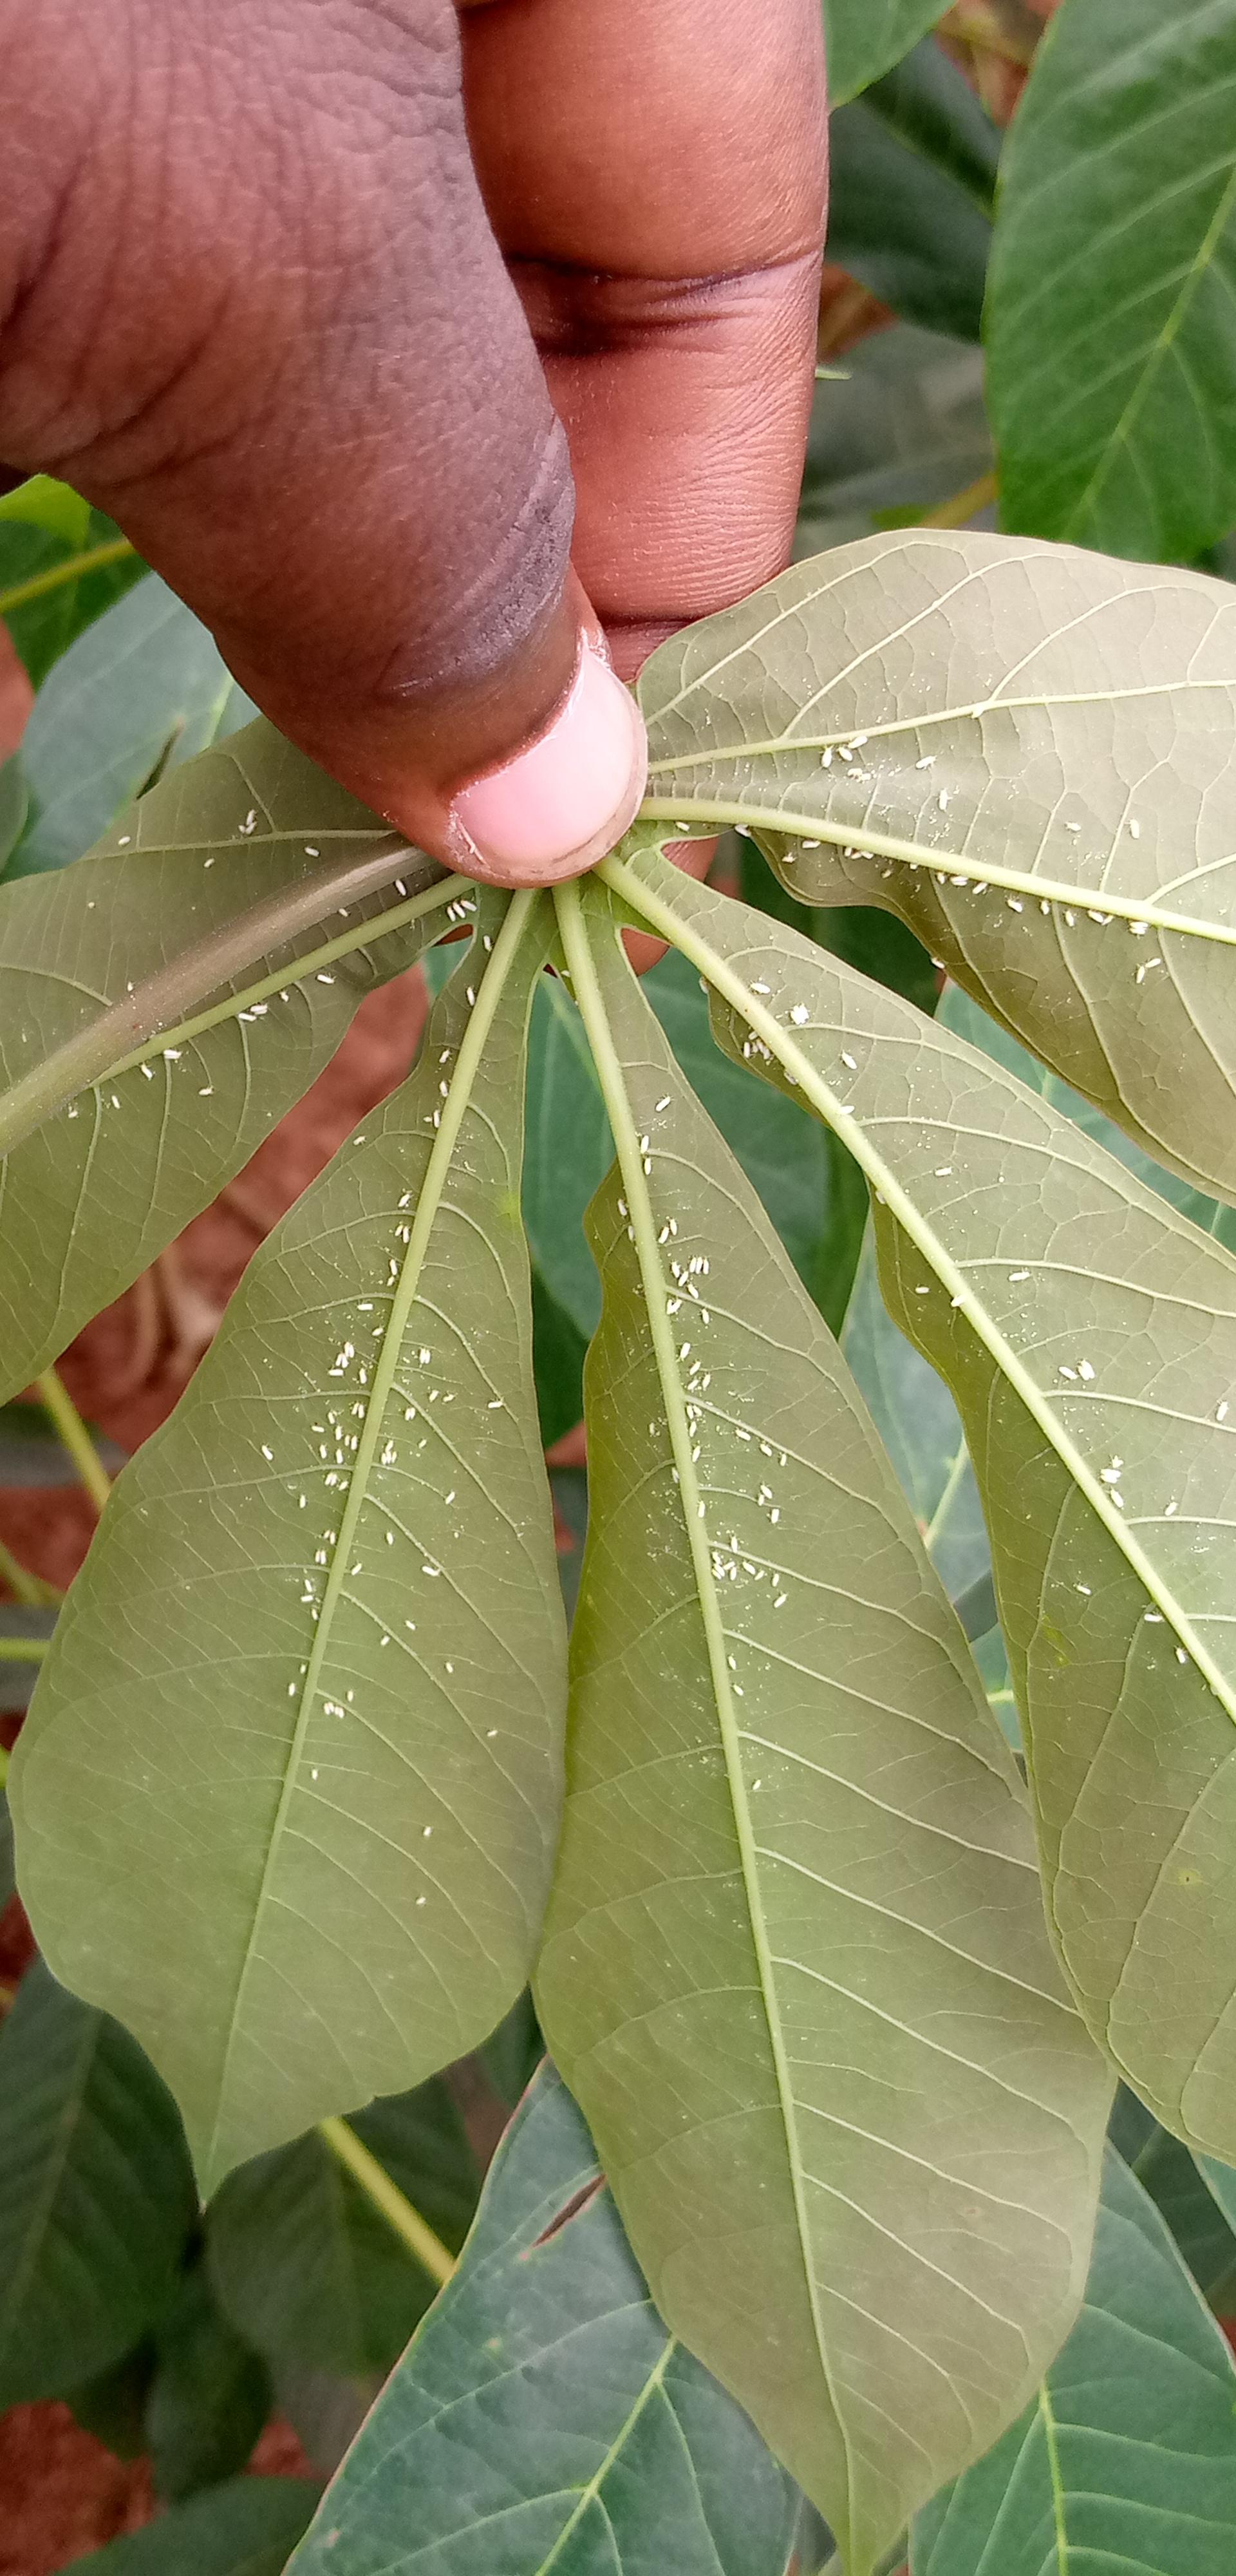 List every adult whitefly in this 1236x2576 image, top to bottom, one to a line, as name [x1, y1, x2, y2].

whitefly [969, 700, 989, 721]
whitefly [847, 734, 869, 752]
whitefly [818, 744, 831, 771]
whitefly [835, 745, 856, 763]
whitefly [913, 752, 941, 771]
whitefly [843, 766, 864, 778]
whitefly [935, 786, 951, 812]
whitefly [245, 807, 255, 825]
whitefly [1128, 817, 1144, 842]
whitefly [672, 819, 692, 834]
whitefly [1063, 819, 1083, 835]
whitefly [245, 821, 259, 838]
whitefly [238, 824, 245, 836]
whitefly [733, 824, 754, 840]
whitefly [115, 834, 133, 848]
whitefly [800, 837, 823, 851]
whitefly [302, 845, 322, 860]
whitefly [843, 847, 853, 858]
whitefly [861, 850, 875, 861]
whitefly [850, 851, 861, 861]
whitefly [779, 853, 796, 866]
whitefly [201, 856, 216, 870]
whitefly [908, 862, 920, 872]
whitefly [879, 868, 892, 880]
whitefly [935, 869, 946, 886]
whitefly [948, 873, 970, 882]
whitefly [393, 878, 407, 898]
whitefly [971, 878, 989, 897]
whitefly [951, 879, 968, 888]
whitefly [1006, 896, 1024, 916]
whitefly [460, 897, 480, 916]
whitefly [1038, 898, 1051, 918]
whitefly [453, 900, 468, 921]
whitefly [445, 905, 456, 924]
whitefly [1063, 907, 1076, 929]
whitefly [1087, 907, 1103, 925]
whitefly [337, 907, 351, 919]
whitefly [1127, 920, 1150, 930]
whitefly [1127, 927, 1146, 938]
whitefly [481, 933, 496, 953]
whitefly [928, 954, 950, 972]
whitefly [1144, 956, 1163, 969]
whitefly [1134, 963, 1146, 988]
whitefly [315, 971, 341, 987]
whitefly [697, 974, 712, 997]
whitefly [745, 979, 773, 994]
whitefly [464, 984, 480, 1008]
whitefly [276, 989, 291, 1005]
whitefly [798, 1003, 811, 1021]
whitefly [247, 1003, 269, 1012]
whitefly [792, 1005, 806, 1025]
whitefly [789, 1009, 800, 1027]
whitefly [234, 1011, 257, 1023]
whitefly [748, 1029, 758, 1040]
whitefly [756, 1037, 765, 1054]
whitefly [741, 1040, 751, 1062]
whitefly [762, 1043, 773, 1063]
whitefly [436, 1045, 454, 1066]
whitefly [162, 1048, 184, 1061]
whitefly [838, 1049, 861, 1074]
whitefly [162, 1053, 182, 1065]
whitefly [136, 1061, 157, 1083]
whitefly [436, 1078, 451, 1099]
whitefly [192, 1083, 220, 1103]
whitefly [109, 1092, 123, 1112]
whitefly [651, 1094, 673, 1113]
whitefly [833, 1102, 857, 1117]
whitefly [431, 1108, 444, 1131]
whitefly [65, 1109, 83, 1123]
whitefly [422, 1114, 435, 1125]
whitefly [349, 1132, 370, 1146]
whitefly [638, 1133, 651, 1154]
whitefly [642, 1155, 656, 1178]
whitefly [932, 1164, 957, 1179]
whitefly [395, 1193, 411, 1208]
whitefly [615, 1197, 631, 1218]
whitefly [667, 1215, 680, 1238]
whitefly [391, 1222, 402, 1240]
whitefly [626, 1223, 637, 1243]
whitefly [400, 1224, 413, 1244]
whitefly [655, 1224, 670, 1245]
whitefly [686, 1255, 698, 1274]
whitefly [695, 1255, 703, 1275]
whitefly [388, 1256, 402, 1277]
whitefly [702, 1256, 711, 1276]
whitefly [669, 1259, 680, 1280]
whitefly [1004, 1268, 1033, 1283]
whitefly [676, 1269, 690, 1289]
whitefly [384, 1274, 399, 1287]
whitefly [686, 1282, 703, 1301]
whitefly [911, 1283, 933, 1298]
whitefly [947, 1292, 966, 1309]
whitefly [665, 1296, 671, 1318]
whitefly [671, 1298, 683, 1315]
whitefly [353, 1301, 375, 1313]
whitefly [698, 1307, 713, 1329]
whitefly [370, 1325, 388, 1338]
whitefly [677, 1338, 693, 1363]
whitefly [343, 1340, 350, 1358]
whitefly [349, 1341, 355, 1359]
whitefly [417, 1345, 426, 1366]
whitefly [424, 1348, 431, 1365]
whitefly [341, 1352, 351, 1370]
whitefly [1080, 1358, 1097, 1381]
whitefly [686, 1359, 703, 1376]
whitefly [1055, 1363, 1078, 1381]
whitefly [1078, 1363, 1089, 1382]
whitefly [356, 1365, 370, 1386]
whitefly [324, 1367, 347, 1379]
whitefly [700, 1371, 715, 1389]
whitefly [686, 1377, 700, 1394]
whitefly [426, 1386, 439, 1406]
whitefly [441, 1391, 454, 1404]
whitefly [1212, 1395, 1231, 1425]
whitefly [485, 1397, 505, 1412]
whitefly [349, 1401, 359, 1418]
whitefly [358, 1403, 368, 1421]
whitefly [686, 1403, 694, 1421]
whitefly [691, 1403, 704, 1417]
whitefly [410, 1405, 417, 1423]
whitefly [402, 1406, 411, 1422]
whitefly [324, 1409, 338, 1425]
whitefly [688, 1419, 699, 1439]
whitefly [309, 1424, 327, 1435]
whitefly [332, 1424, 343, 1444]
whitefly [733, 1426, 752, 1443]
whitefly [343, 1432, 350, 1447]
whitefly [350, 1434, 360, 1452]
whitefly [415, 1437, 431, 1453]
whitefly [381, 1438, 395, 1451]
whitefly [757, 1441, 774, 1458]
whitefly [317, 1441, 328, 1463]
whitefly [259, 1442, 276, 1464]
whitefly [689, 1443, 704, 1464]
whitefly [334, 1447, 347, 1467]
whitefly [391, 1448, 399, 1466]
whitefly [385, 1450, 393, 1466]
whitefly [778, 1451, 789, 1469]
whitefly [379, 1452, 386, 1470]
whitefly [1098, 1465, 1124, 1479]
whitefly [323, 1470, 332, 1488]
whitefly [330, 1472, 339, 1488]
whitefly [1098, 1474, 1121, 1484]
whitefly [337, 1479, 350, 1495]
whitefly [758, 1482, 776, 1501]
whitefly [1107, 1486, 1125, 1510]
whitefly [442, 1489, 457, 1511]
whitefly [297, 1492, 308, 1510]
whitefly [756, 1493, 765, 1509]
whitefly [695, 1499, 709, 1519]
whitefly [1162, 1500, 1180, 1520]
whitefly [767, 1503, 782, 1526]
whitefly [321, 1529, 332, 1542]
whitefly [328, 1529, 337, 1548]
whitefly [384, 1530, 397, 1548]
whitefly [729, 1533, 741, 1555]
whitefly [313, 1547, 320, 1566]
whitefly [319, 1548, 329, 1567]
whitefly [709, 1549, 724, 1564]
whitefly [740, 1559, 756, 1575]
whitefly [348, 1560, 364, 1580]
whitefly [722, 1560, 736, 1571]
whitefly [712, 1563, 726, 1578]
whitefly [420, 1564, 442, 1580]
whitefly [728, 1565, 738, 1583]
whitefly [709, 1567, 722, 1580]
whitefly [753, 1568, 767, 1584]
whitefly [769, 1570, 783, 1589]
whitefly [302, 1577, 315, 1594]
whitefly [1071, 1582, 1093, 1598]
whitefly [771, 1591, 790, 1611]
whitefly [299, 1593, 316, 1604]
whitefly [308, 1605, 321, 1623]
whitefly [1140, 1609, 1165, 1624]
whitefly [402, 1618, 417, 1633]
whitefly [379, 1633, 393, 1648]
whitefly [1172, 1645, 1190, 1666]
whitefly [726, 1653, 740, 1674]
whitefly [440, 1660, 455, 1676]
whitefly [285, 1681, 297, 1700]
whitefly [731, 1681, 746, 1698]
whitefly [343, 1686, 356, 1705]
whitefly [326, 1700, 333, 1714]
whitefly [323, 1702, 331, 1718]
whitefly [334, 1706, 338, 1717]
whitefly [337, 1706, 346, 1722]
whitefly [483, 1727, 501, 1743]
whitefly [308, 1765, 324, 1786]
whitefly [749, 1777, 765, 1793]
whitefly [418, 1822, 433, 1839]
whitefly [411, 1895, 432, 1910]